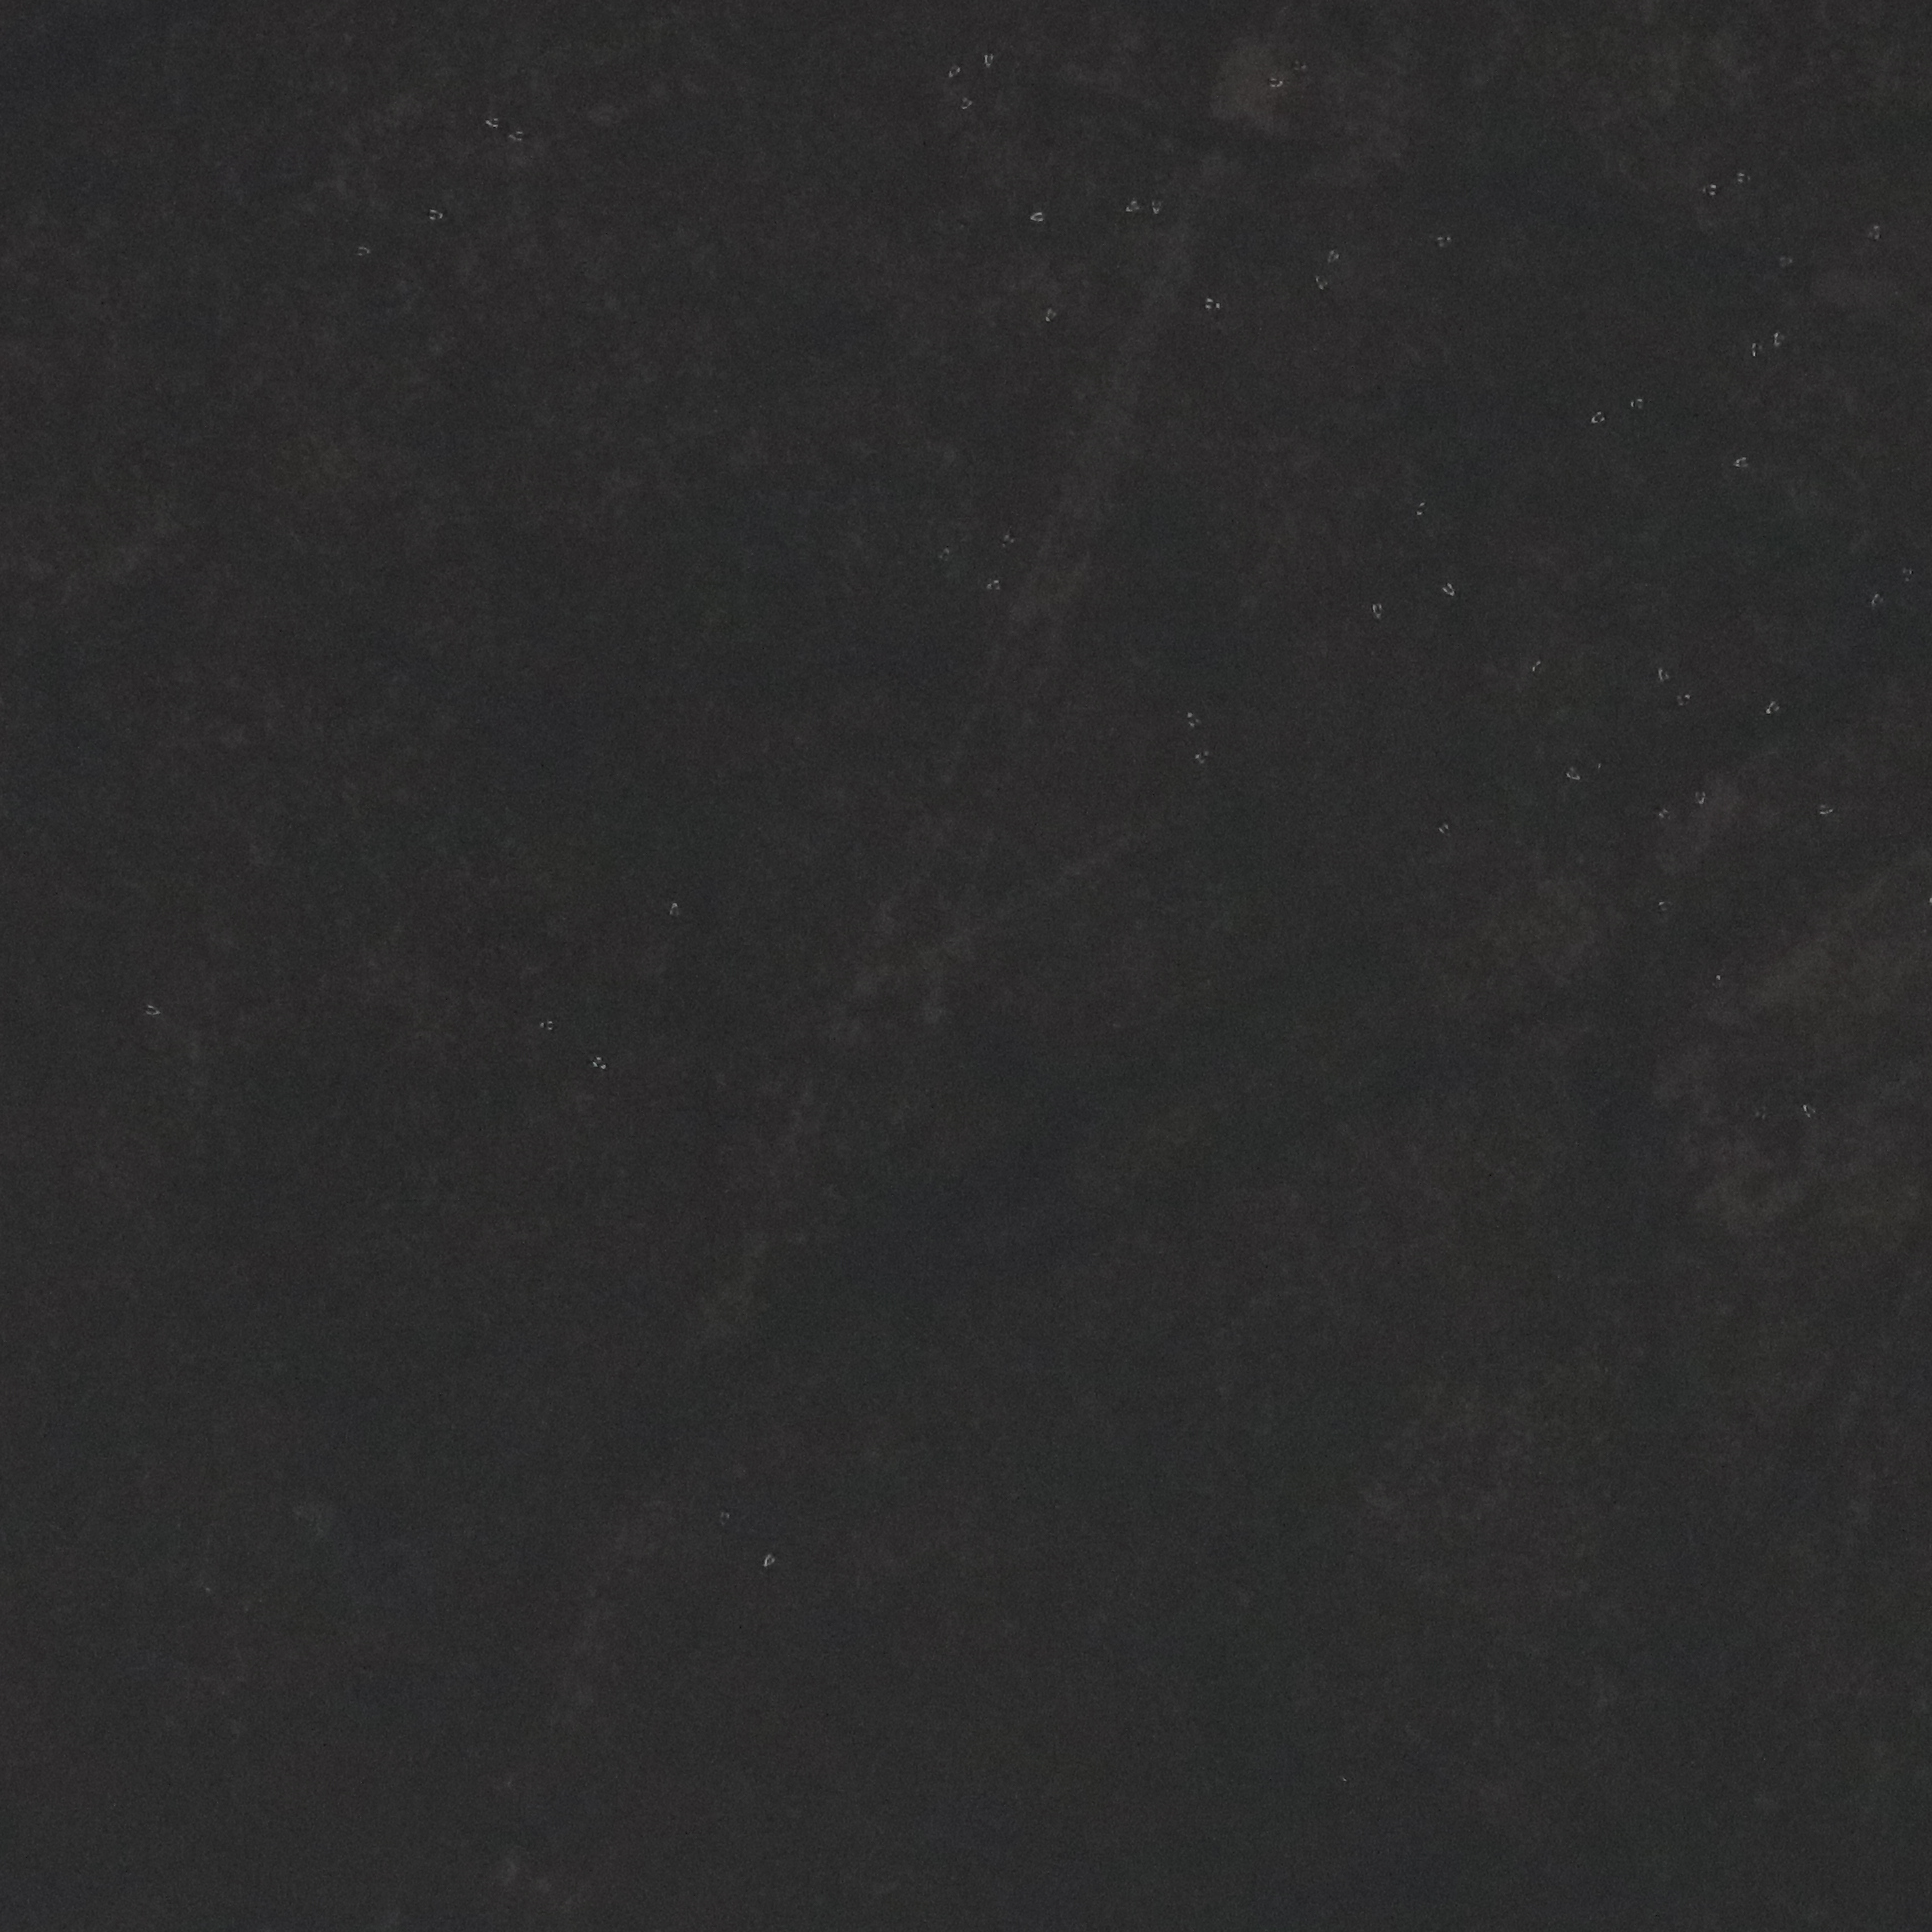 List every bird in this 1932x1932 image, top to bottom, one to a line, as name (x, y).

brant (993, 59)
brant (1312, 62)
brant (946, 66)
brant (1274, 83)
brant (970, 102)
brant (494, 122)
brant (529, 135)
brant (1749, 178)
brant (1714, 189)
brant (1133, 199)
brant (1163, 208)
brant (441, 214)
brant (1042, 214)
brant (1883, 234)
brant (1446, 239)
brant (363, 248)
brant (1341, 256)
brant (1793, 263)
brant (1327, 293)
brant (1219, 306)
brant (1049, 315)
brant (1774, 336)
brant (1753, 354)
brant (1639, 406)
brant (1599, 420)
brant (1747, 468)
brant (1423, 506)
brant (1018, 536)
brant (944, 555)
brant (1916, 568)
brant (1002, 586)
brant (1448, 590)
brant (1381, 600)
brant (1873, 601)
brant (1536, 669)
brant (1662, 678)
brant (1689, 702)
brant (1775, 706)
brant (1197, 719)
brant (1208, 759)
brant (1572, 773)
brant (1705, 796)
brant (1833, 814)
brant (1663, 816)
brant (1452, 829)
brant (1663, 900)
brant (673, 911)
brant (1714, 981)
brant (150, 1008)
brant (548, 1025)
brant (599, 1066)
brant (1812, 1110)
brant (1762, 1114)
brant (724, 1521)
brant (767, 1559)